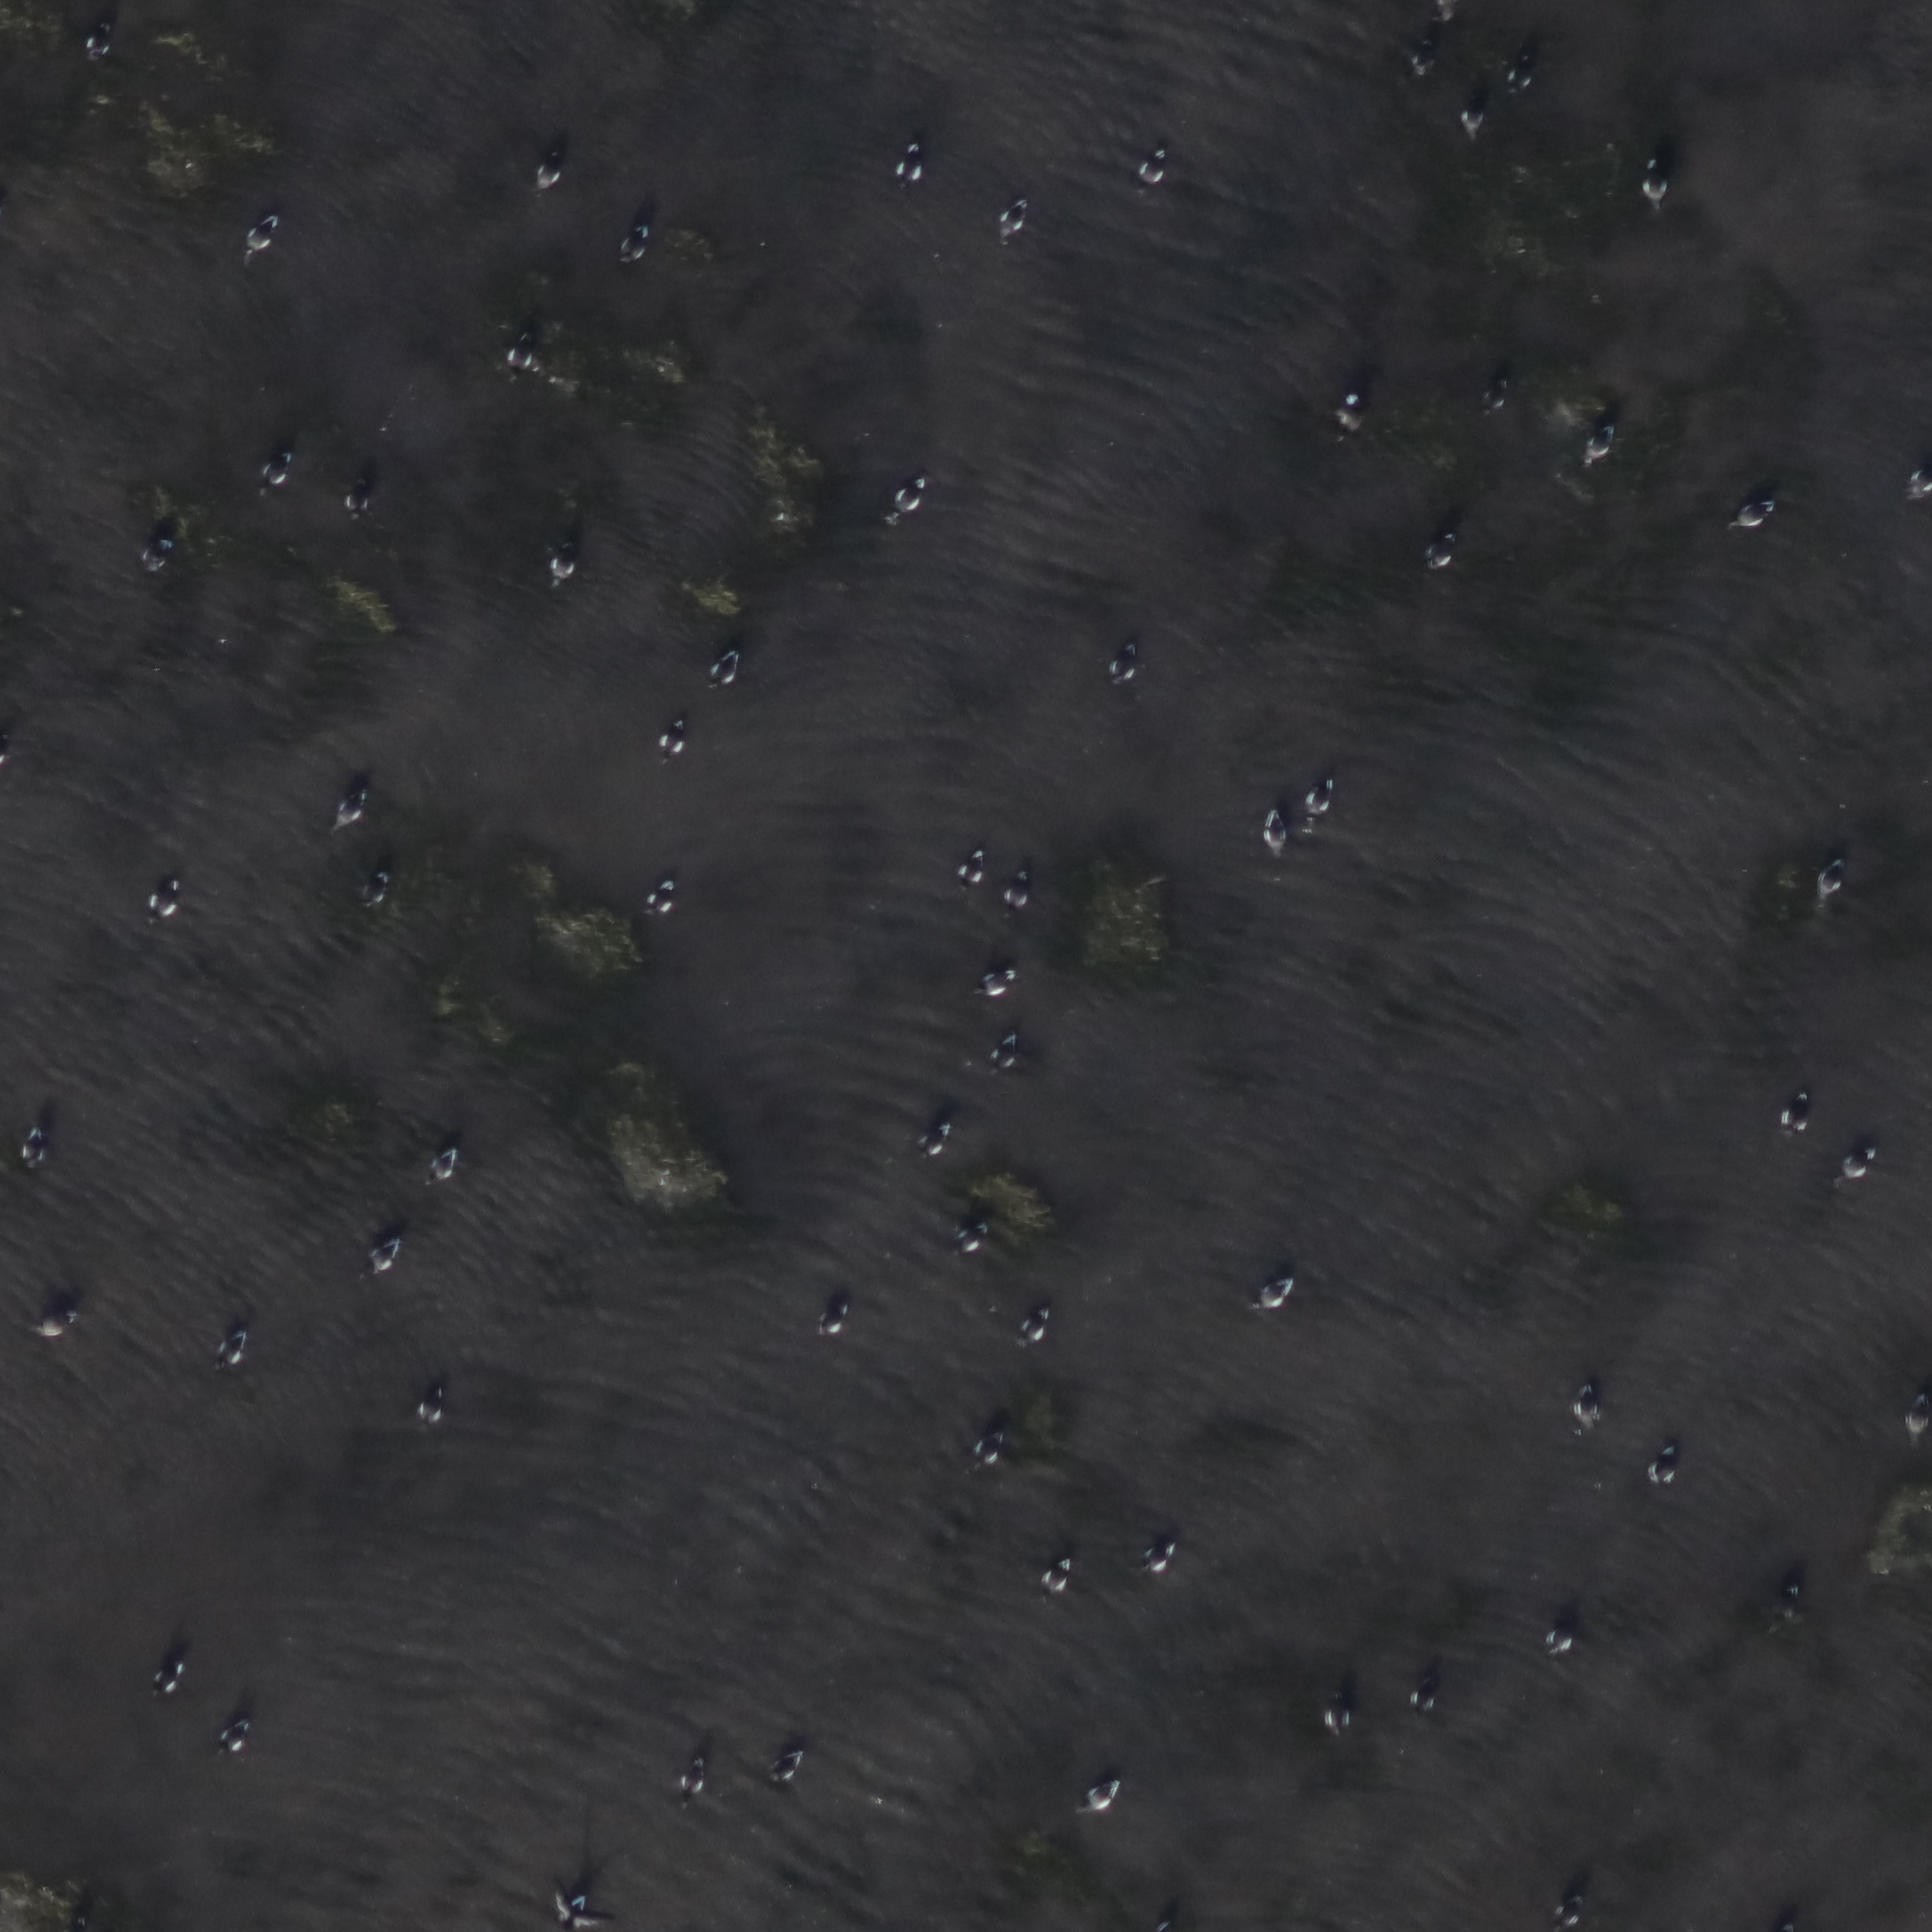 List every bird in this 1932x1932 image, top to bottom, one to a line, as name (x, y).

brant (98, 41)
brant (1417, 62)
brant (1530, 68)
brant (1467, 127)
brant (909, 164)
brant (1152, 166)
brant (548, 174)
brant (1658, 178)
brant (1012, 219)
brant (260, 237)
brant (634, 242)
brant (520, 357)
brant (1497, 395)
brant (1349, 416)
brant (1597, 443)
brant (276, 468)
brant (1922, 482)
brant (908, 497)
brant (358, 499)
brant (1754, 513)
brant (1441, 550)
brant (156, 552)
brant (567, 565)
brant (1122, 665)
brant (724, 668)
brant (674, 741)
brant (1317, 799)
brant (350, 807)
brant (1276, 826)
brant (970, 874)
brant (1831, 879)
brant (376, 888)
brant (1019, 891)
brant (656, 896)
brant (164, 901)
brant (996, 983)
brant (1003, 1055)
brant (1793, 1117)
brant (934, 1141)
brant (36, 1147)
brant (441, 1164)
brant (1859, 1164)
brant (972, 1239)
brant (383, 1255)
brant (1274, 1295)
brant (833, 1316)
brant (54, 1324)
brant (1033, 1328)
brant (232, 1350)
brant (1588, 1408)
brant (431, 1410)
brant (1919, 1418)
brant (989, 1448)
brant (1664, 1468)
brant (1159, 1558)
brant (1056, 1578)
brant (1786, 1609)
brant (1560, 1641)
brant (166, 1675)
brant (1424, 1701)
brant (1338, 1718)
brant (229, 1740)
brant (782, 1769)
brant (693, 1783)
brant (1102, 1798)
brant (575, 1912)
brant (1567, 1917)
brant (76, 1922)